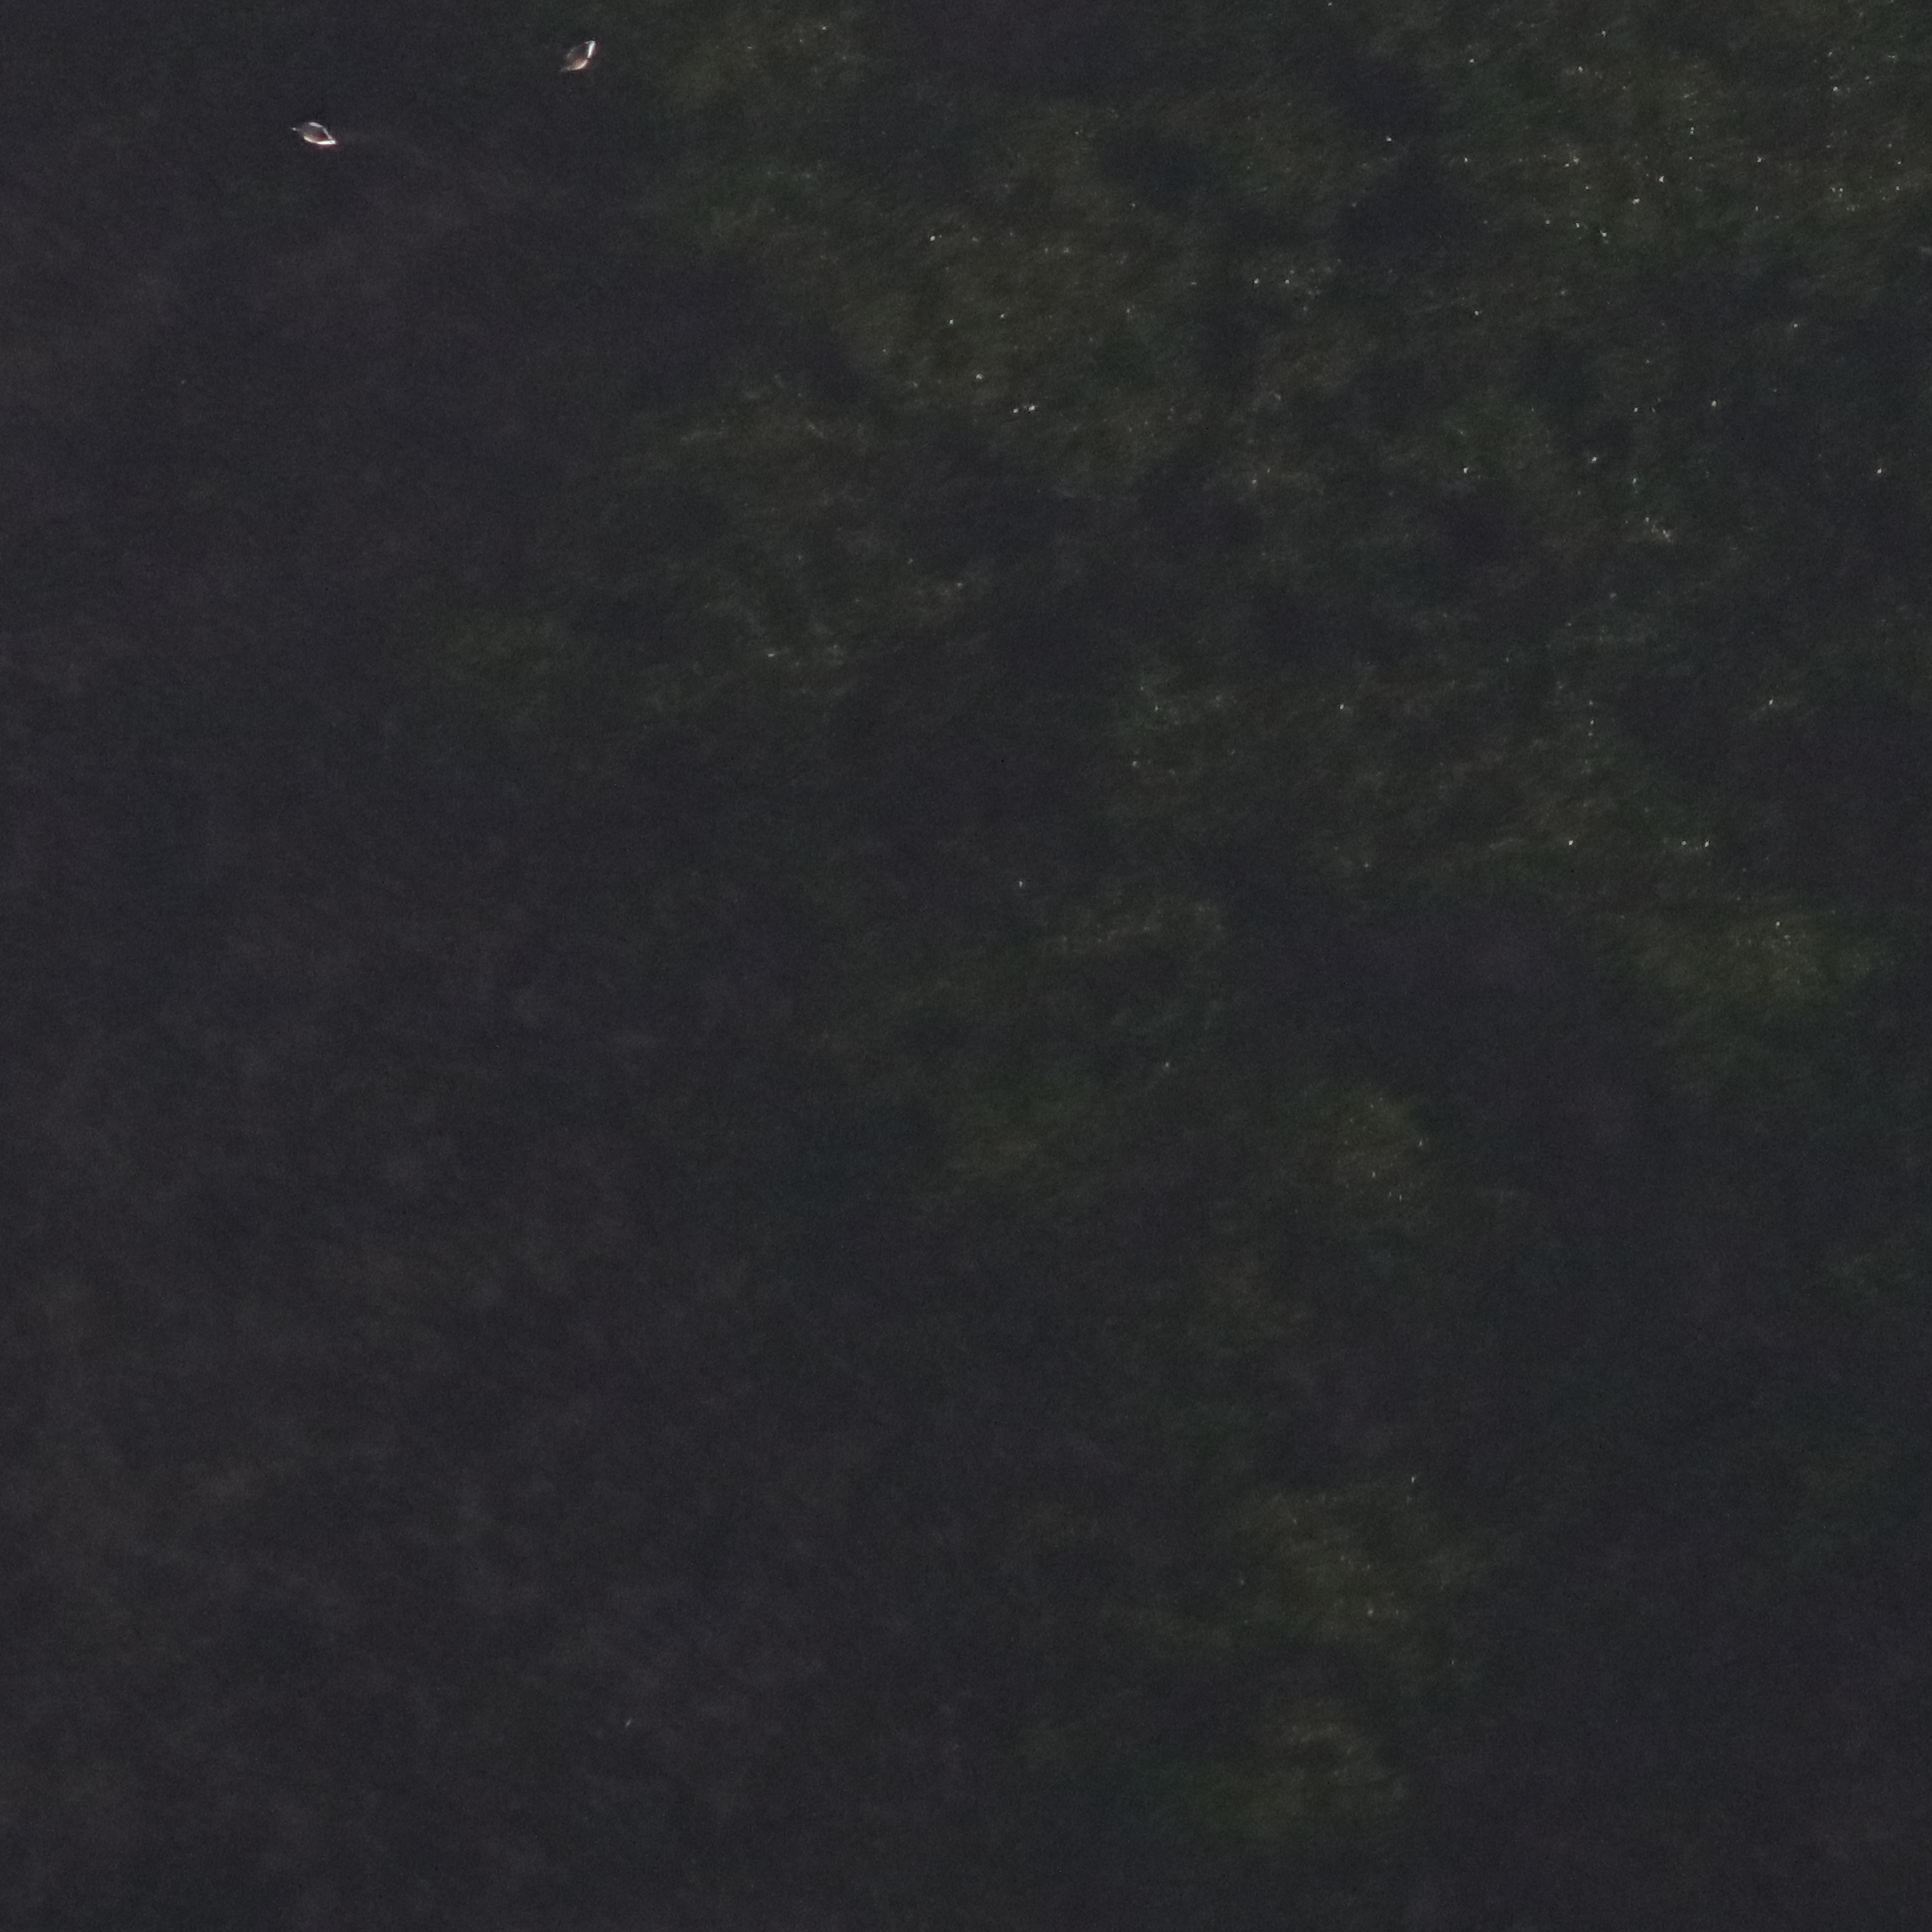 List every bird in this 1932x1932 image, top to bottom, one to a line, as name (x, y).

brant (578, 58)
brant (313, 131)